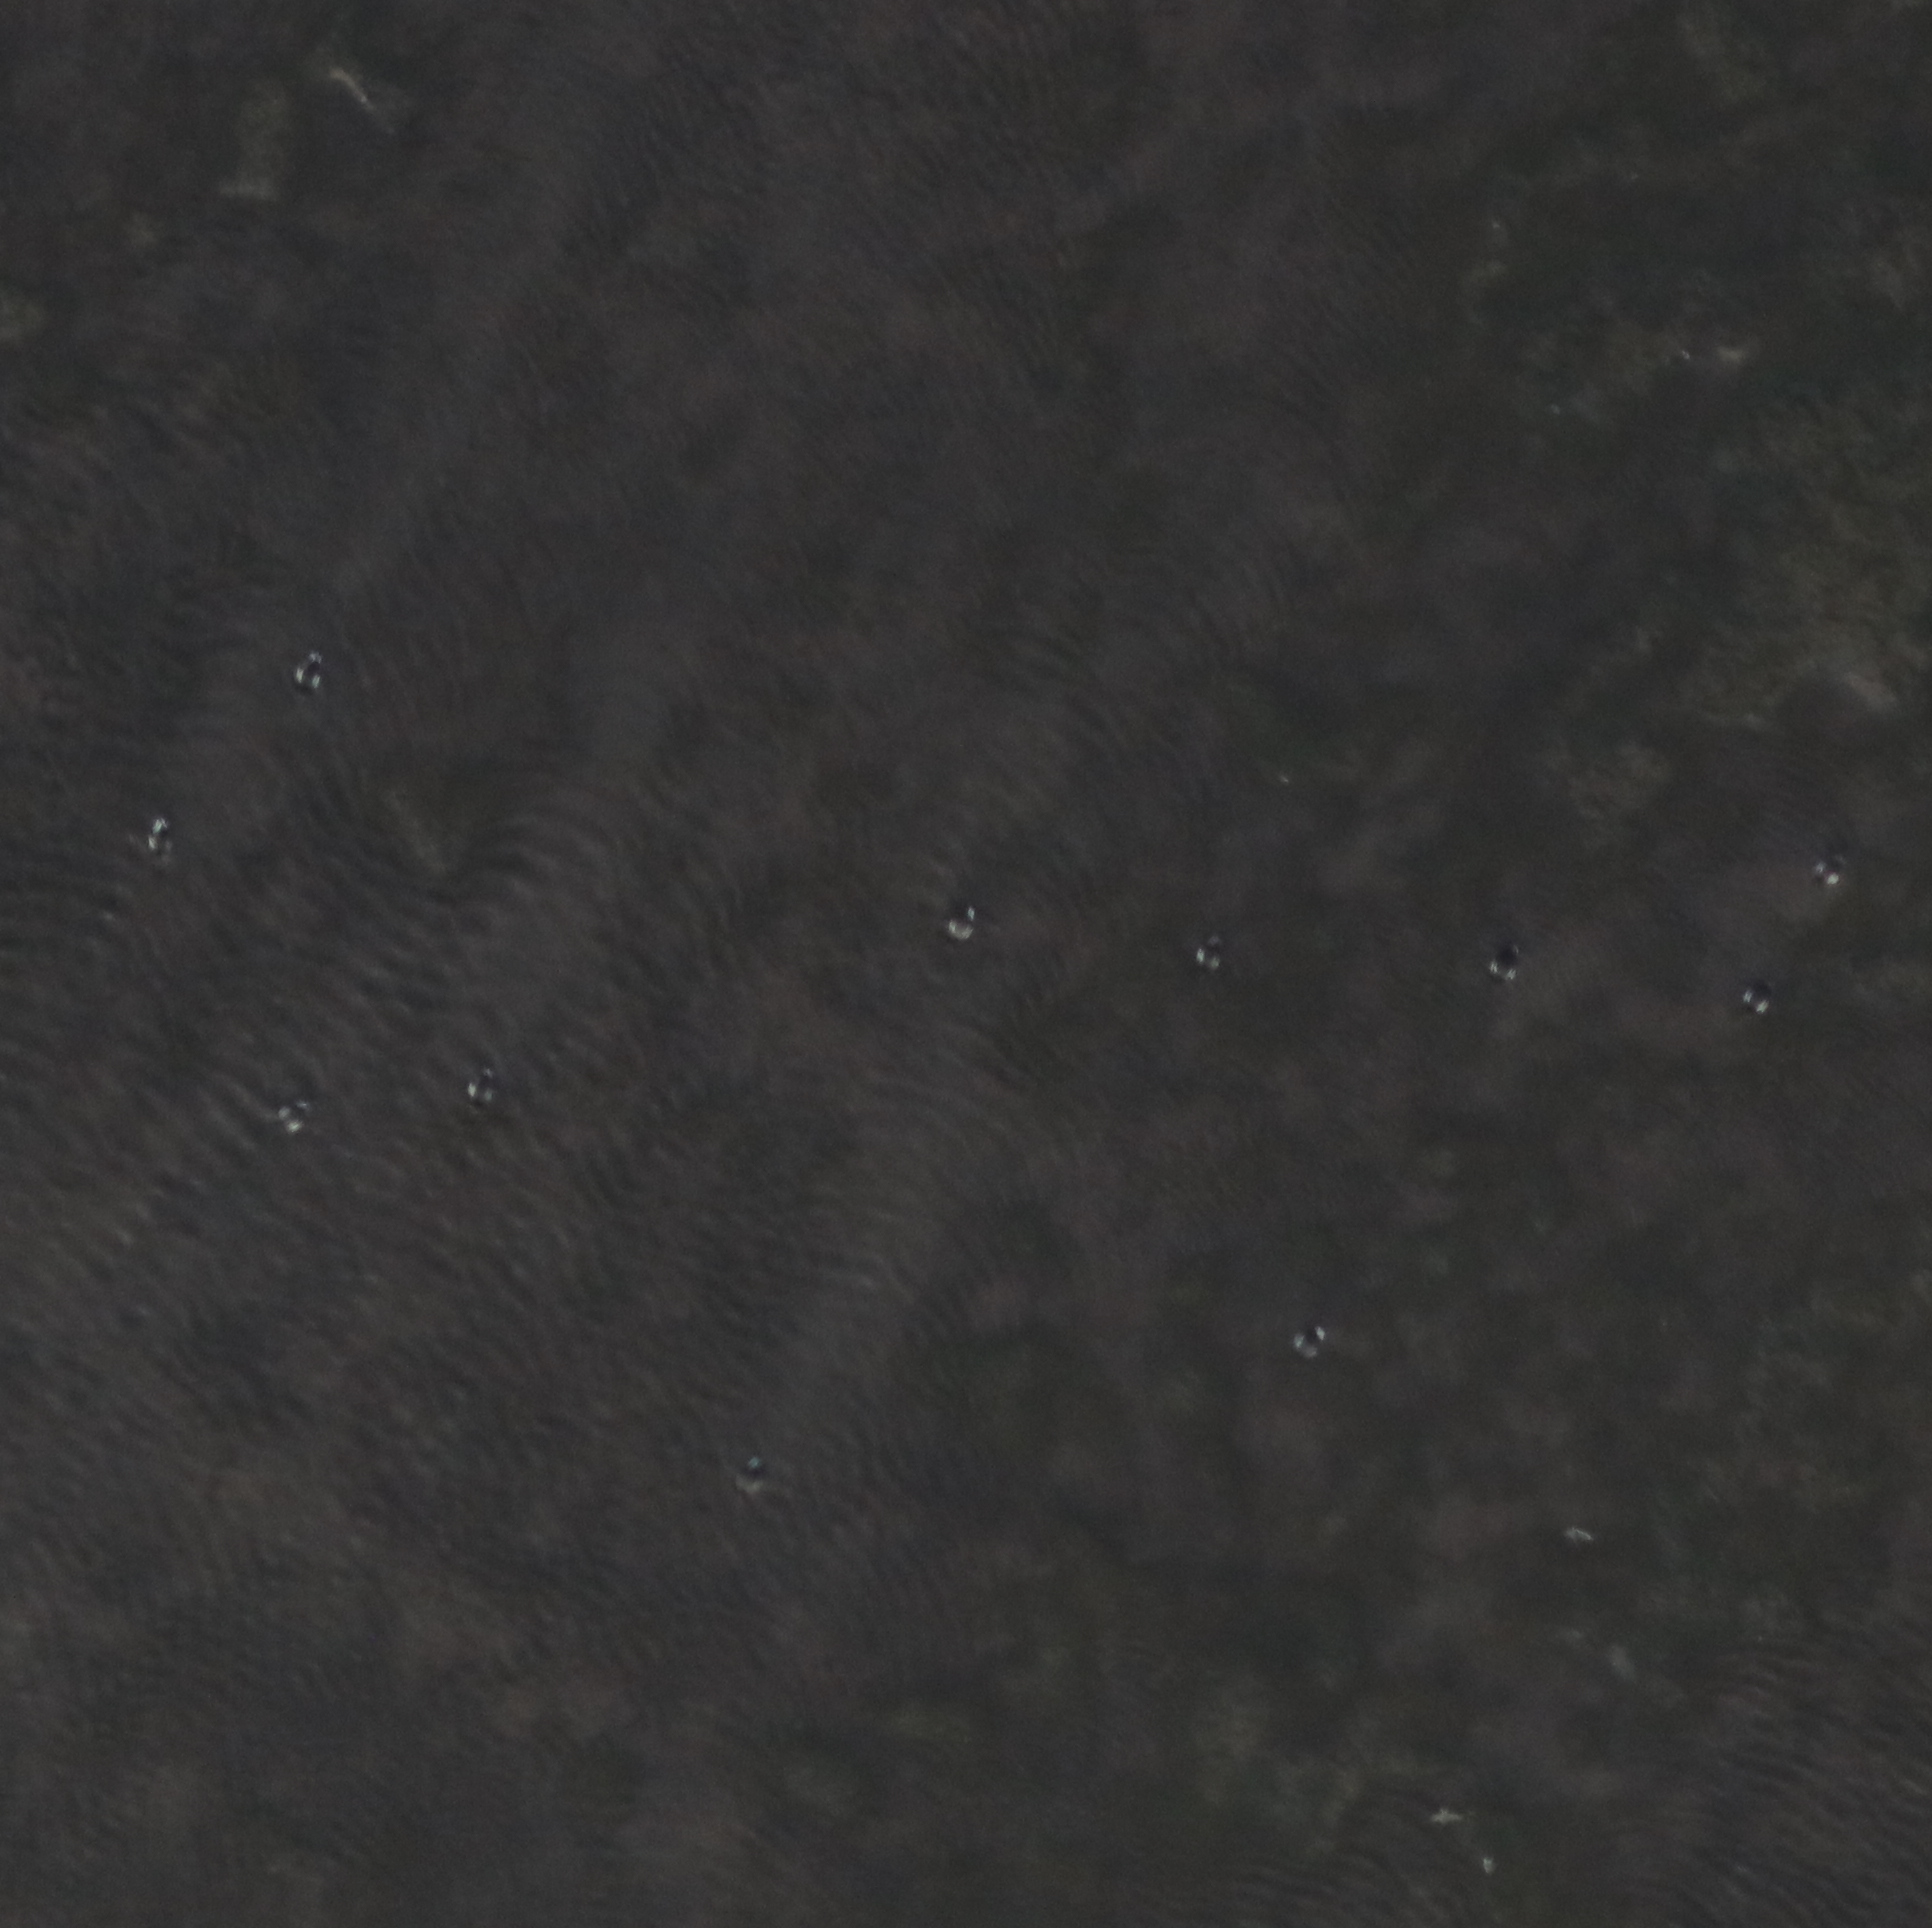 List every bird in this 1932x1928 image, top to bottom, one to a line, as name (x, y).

brant (311, 673)
brant (162, 844)
brant (1830, 873)
brant (962, 926)
brant (1207, 954)
brant (1502, 962)
brant (1758, 1001)
brant (480, 1090)
brant (299, 1112)
brant (1305, 1348)
brant (755, 1476)
other bird (1586, 1532)
other bird (1451, 1815)